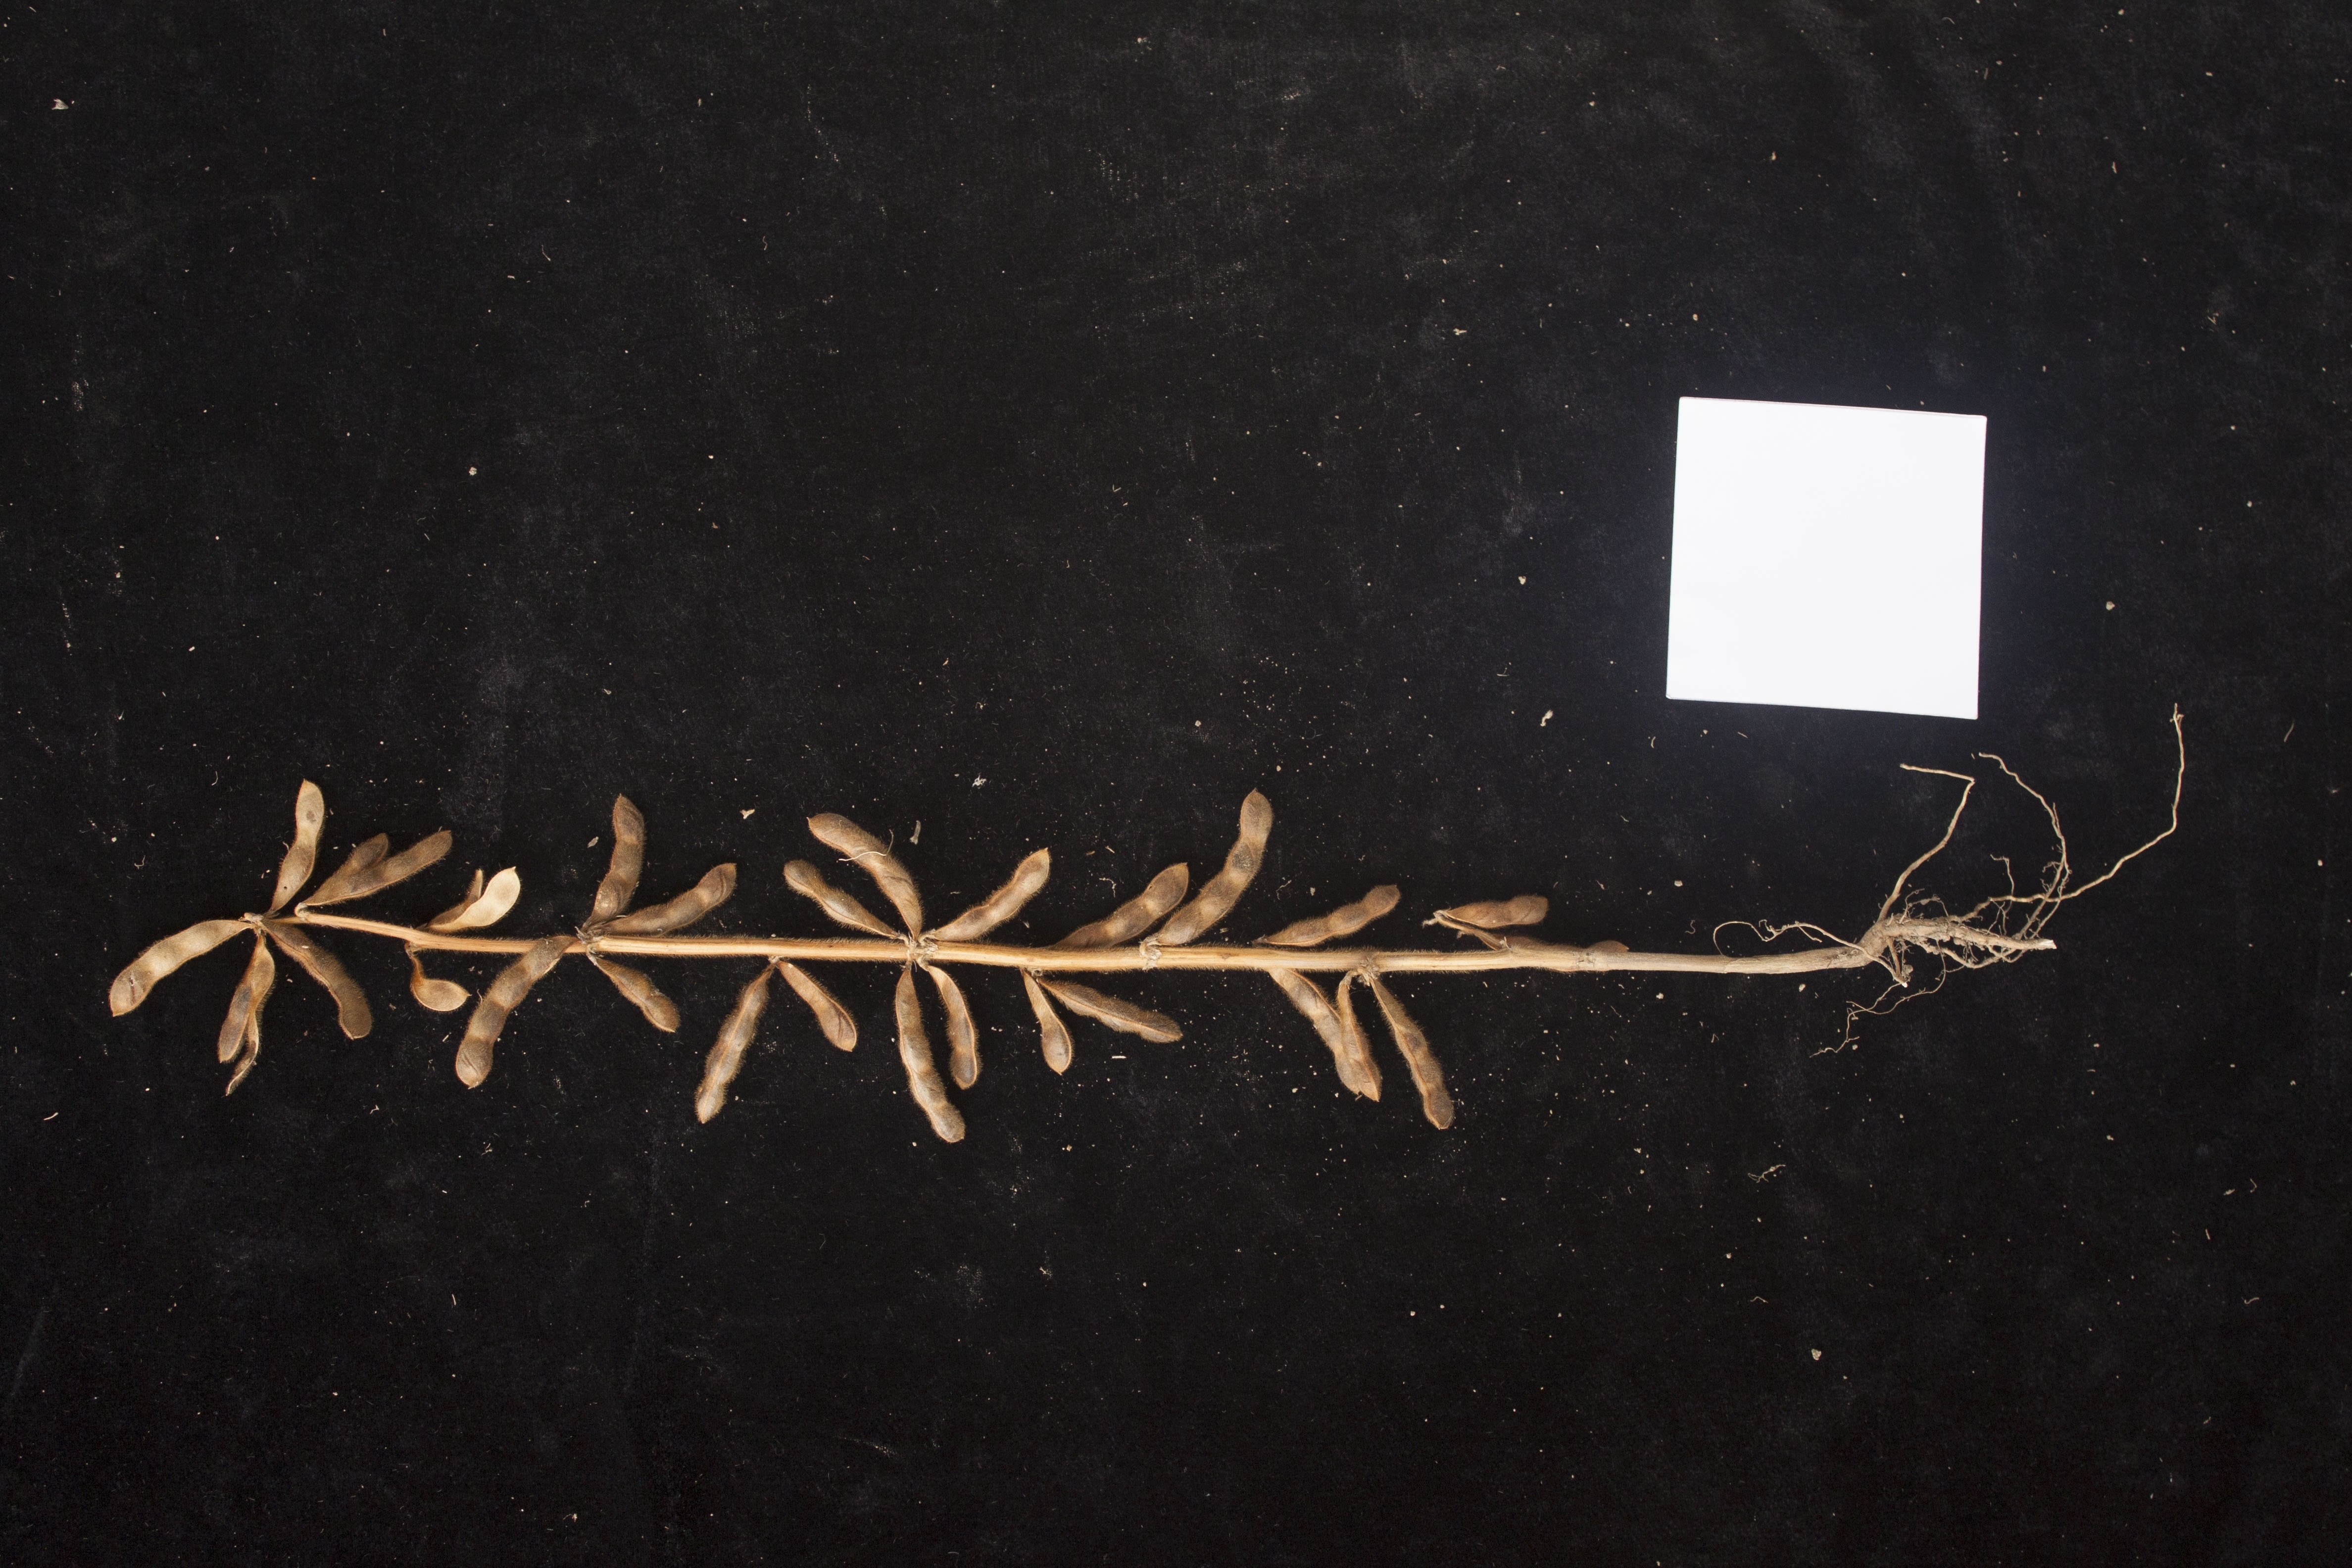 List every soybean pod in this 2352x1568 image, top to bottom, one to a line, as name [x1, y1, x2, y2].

soybean pod [263, 779, 326, 919]
soybean pod [1140, 787, 1274, 949]
soybean pod [582, 792, 644, 927]
soybean pod [807, 812, 924, 940]
soybean pod [294, 830, 452, 911]
soybean pod [315, 833, 389, 898]
soybean pod [924, 848, 1051, 943]
soybean pod [783, 859, 907, 943]
soybean pod [1049, 862, 1190, 948]
soybean pod [589, 862, 737, 936]
soybean pod [430, 866, 522, 935]
soybean pod [1257, 884, 1400, 949]
soybean pod [1438, 895, 1550, 931]
soybean pod [108, 920, 252, 1018]
soybean pod [263, 923, 374, 1041]
soybean pod [217, 933, 275, 1064]
soybean pod [454, 936, 575, 1092]
soybean pod [405, 953, 469, 1014]
soybean pod [589, 954, 679, 1034]
soybean pod [777, 960, 859, 1054]
soybean pod [920, 964, 979, 1093]
soybean pod [694, 966, 773, 1127]
soybean pod [894, 967, 966, 1145]
soybean pod [1262, 969, 1360, 1096]
soybean pod [1363, 972, 1455, 1131]
soybean pod [1335, 973, 1382, 1104]
soybean pod [1024, 974, 1073, 1077]
soybean pod [1040, 980, 1184, 1044]